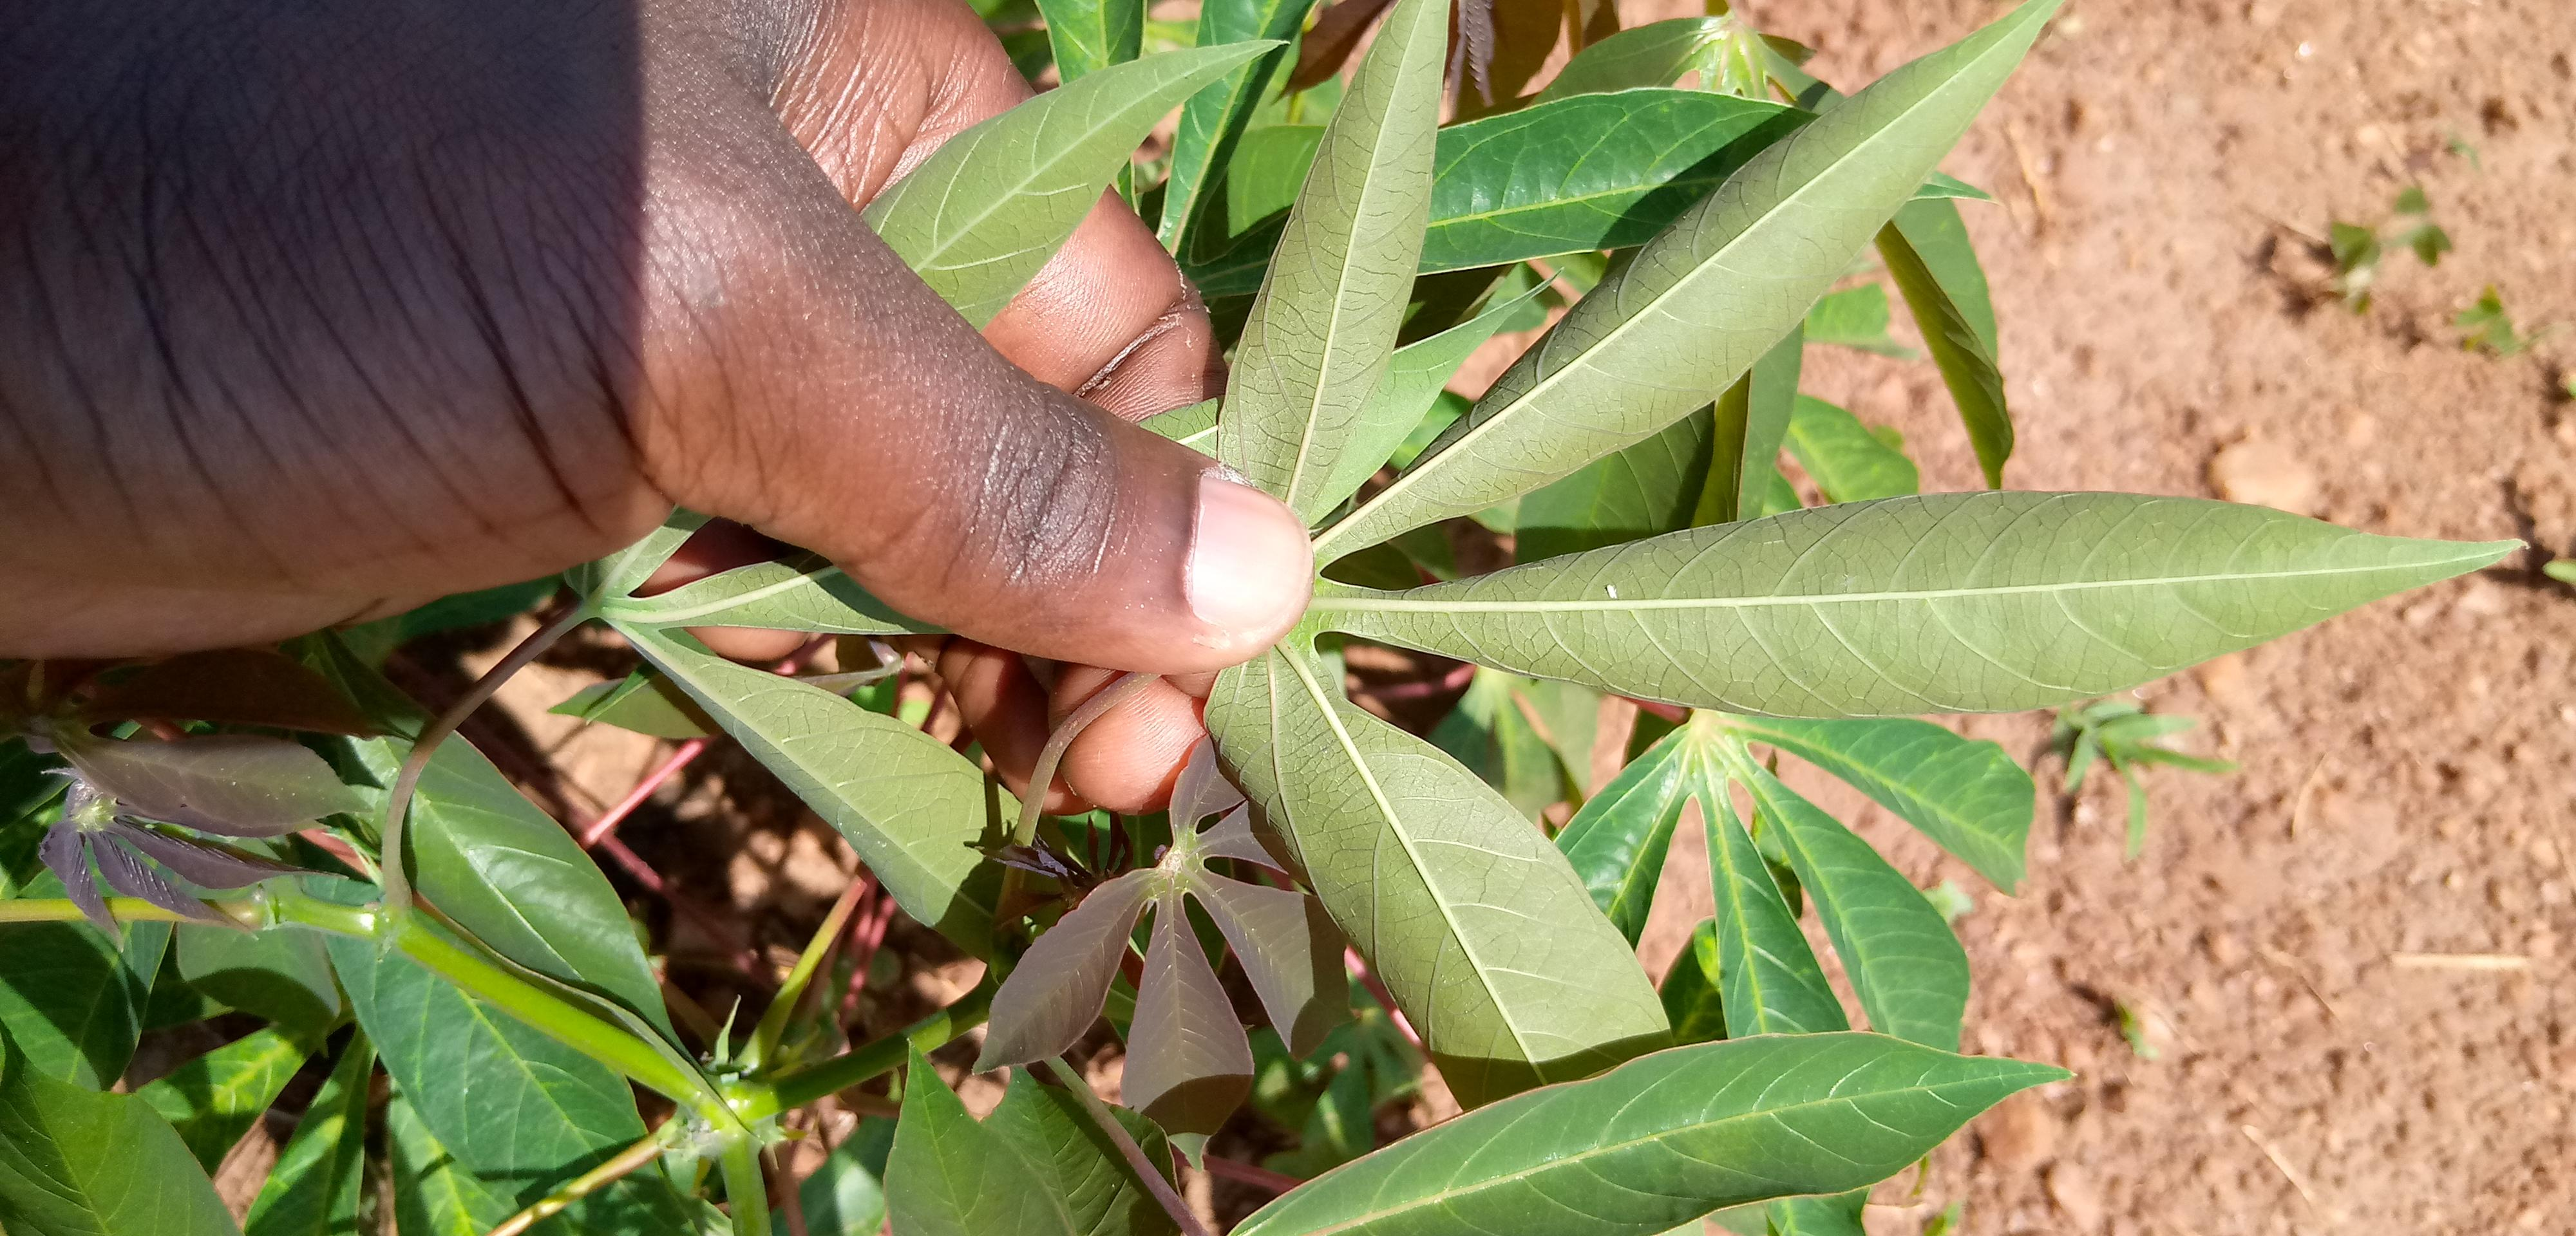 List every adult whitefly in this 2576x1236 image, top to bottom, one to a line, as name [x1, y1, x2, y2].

whitefly [1598, 579, 1622, 601]